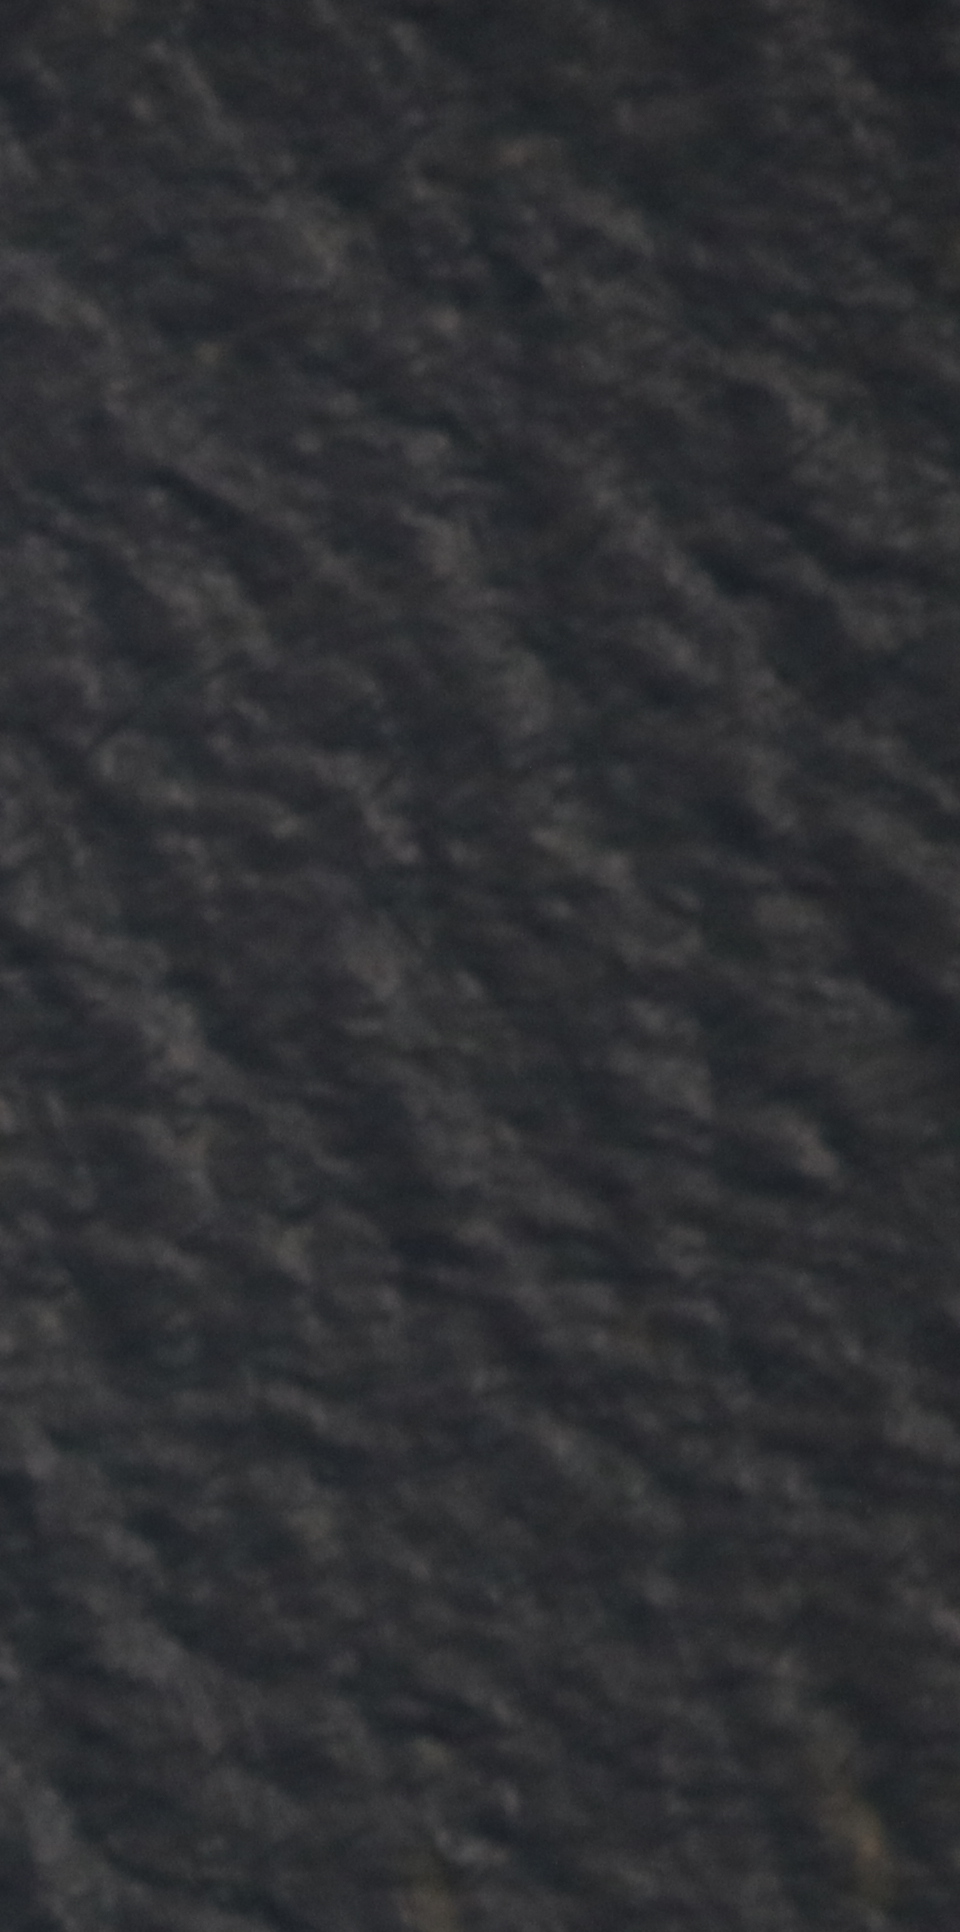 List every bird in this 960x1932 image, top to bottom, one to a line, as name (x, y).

None